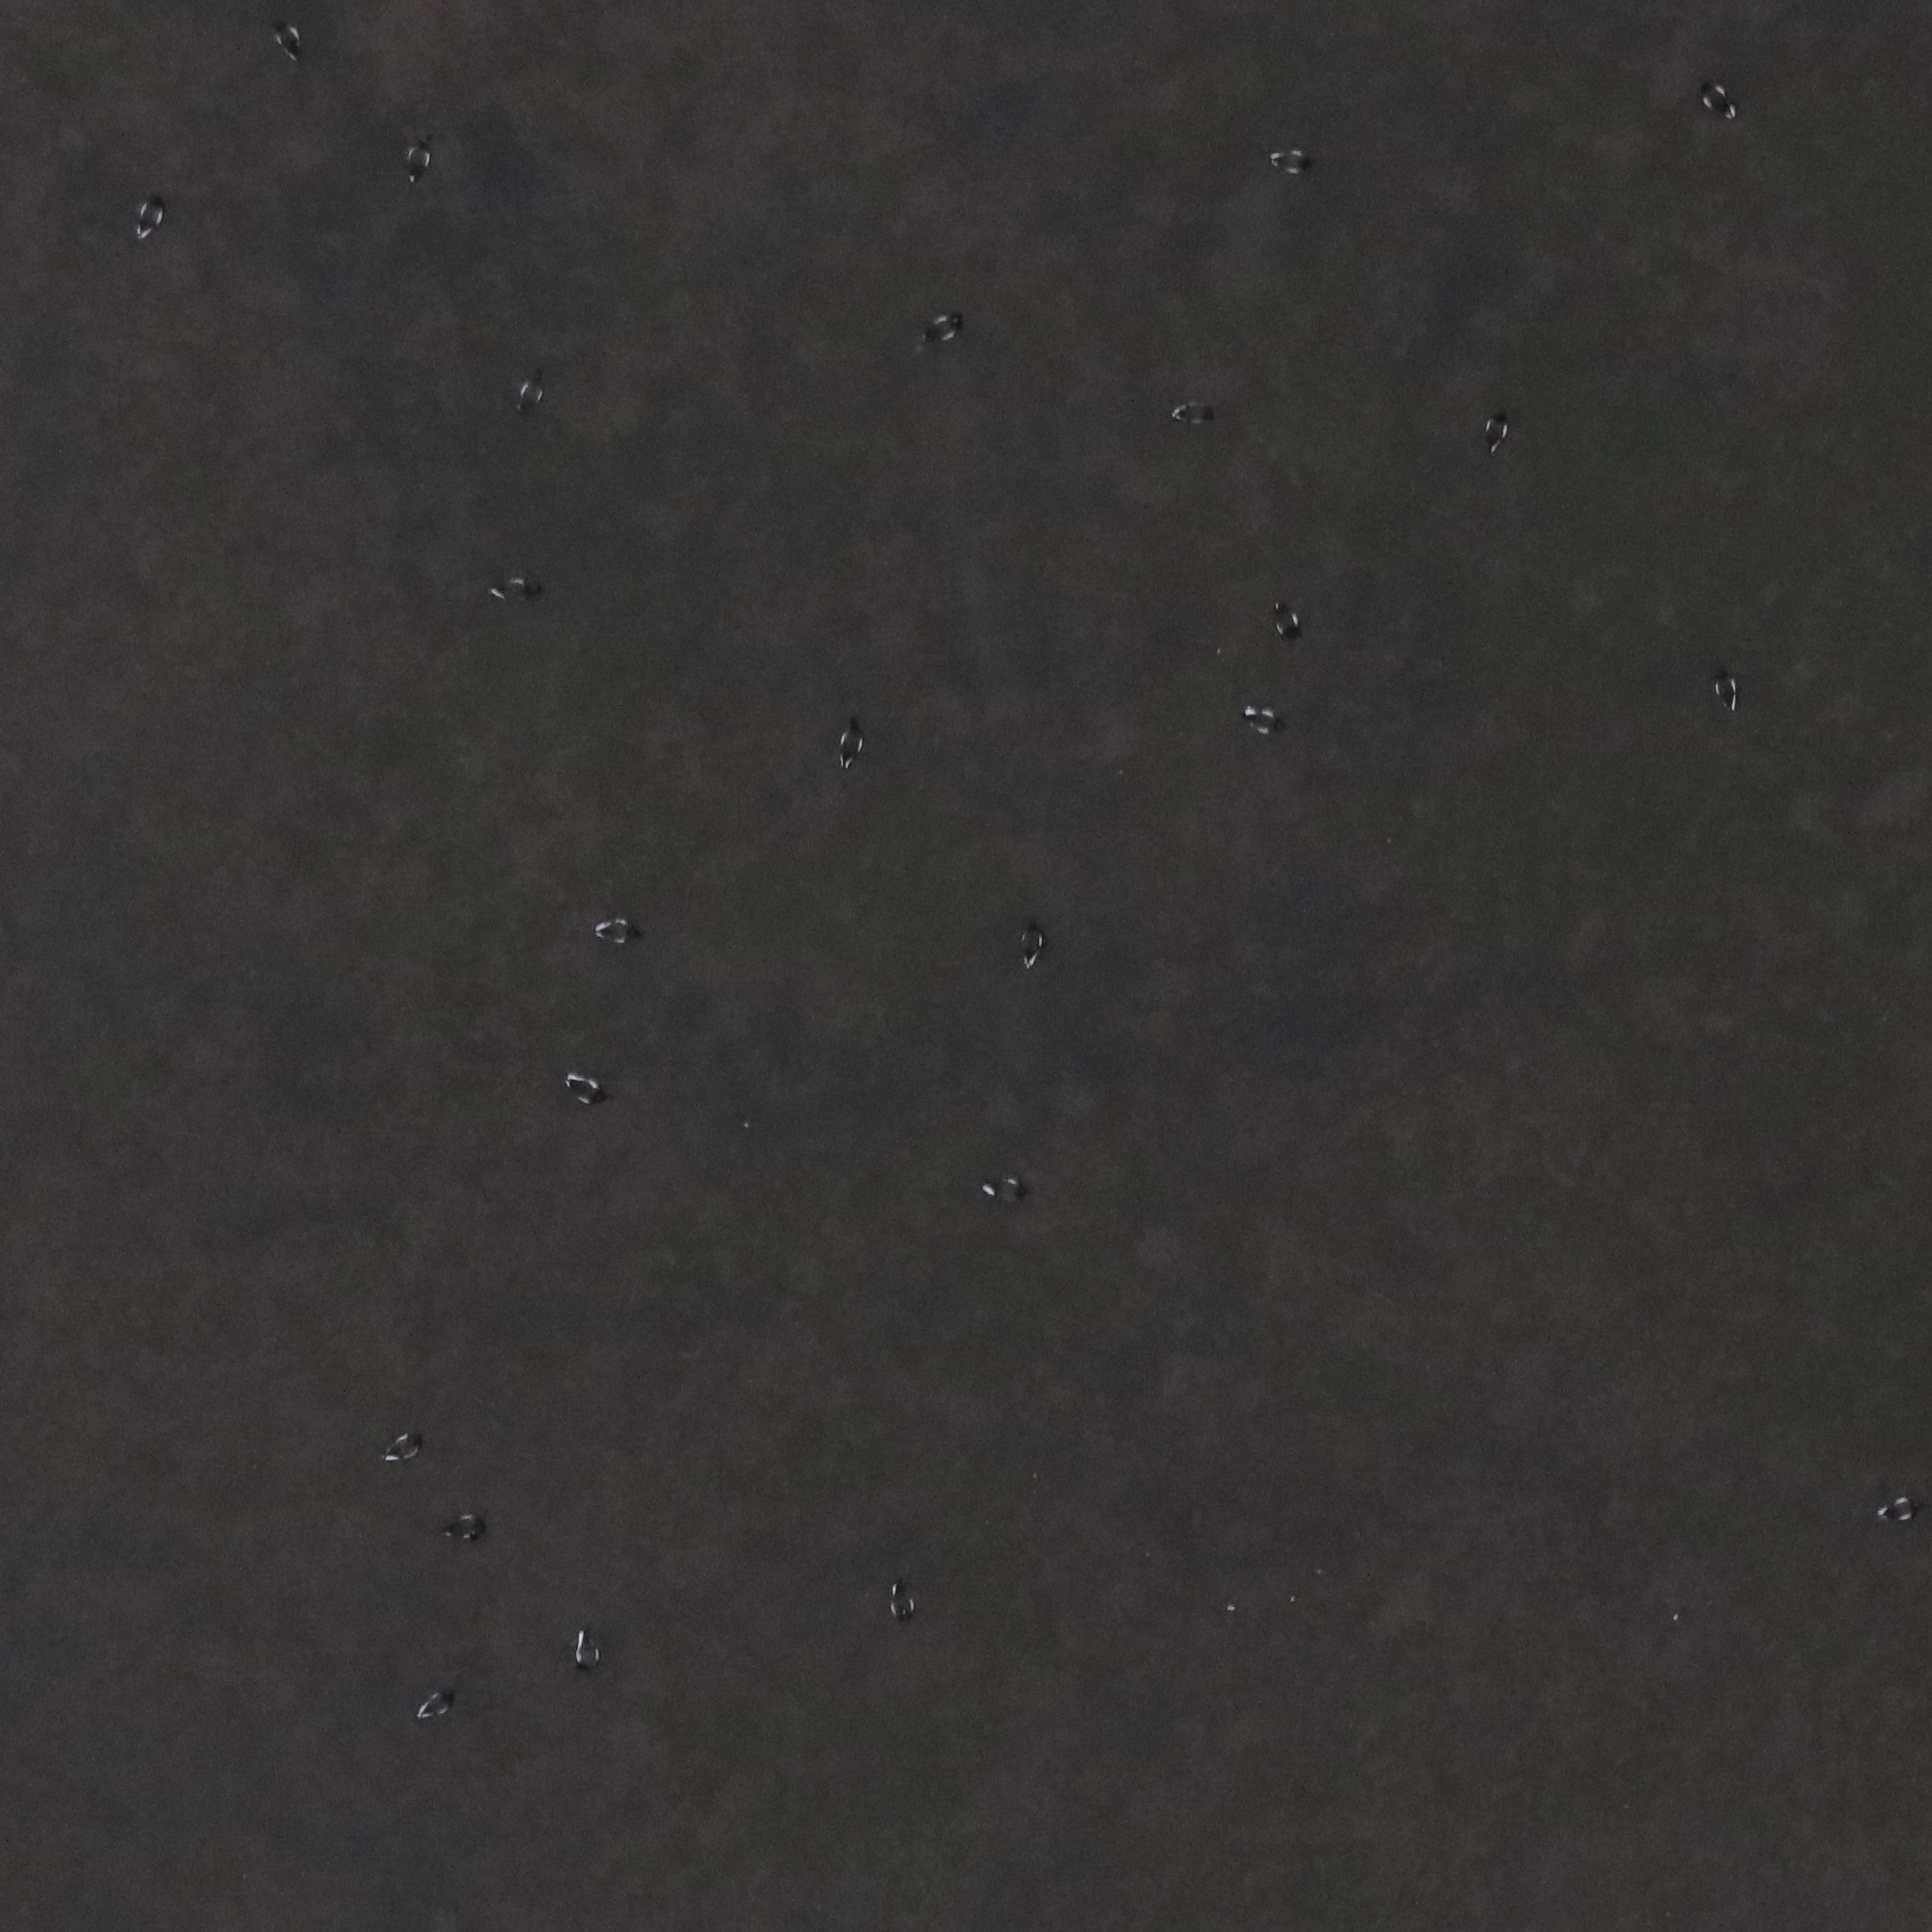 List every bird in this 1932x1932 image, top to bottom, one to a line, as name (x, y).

brant (287, 39)
brant (1718, 101)
brant (419, 159)
brant (1292, 160)
brant (150, 217)
brant (944, 328)
brant (532, 392)
brant (1192, 413)
brant (1498, 431)
brant (517, 597)
brant (1289, 621)
brant (1728, 691)
brant (1264, 720)
brant (851, 743)
brant (617, 931)
brant (1032, 945)
brant (586, 1087)
brant (1003, 1189)
brant (403, 1448)
brant (1901, 1510)
brant (462, 1531)
brant (904, 1603)
brant (587, 1653)
brant (438, 1704)